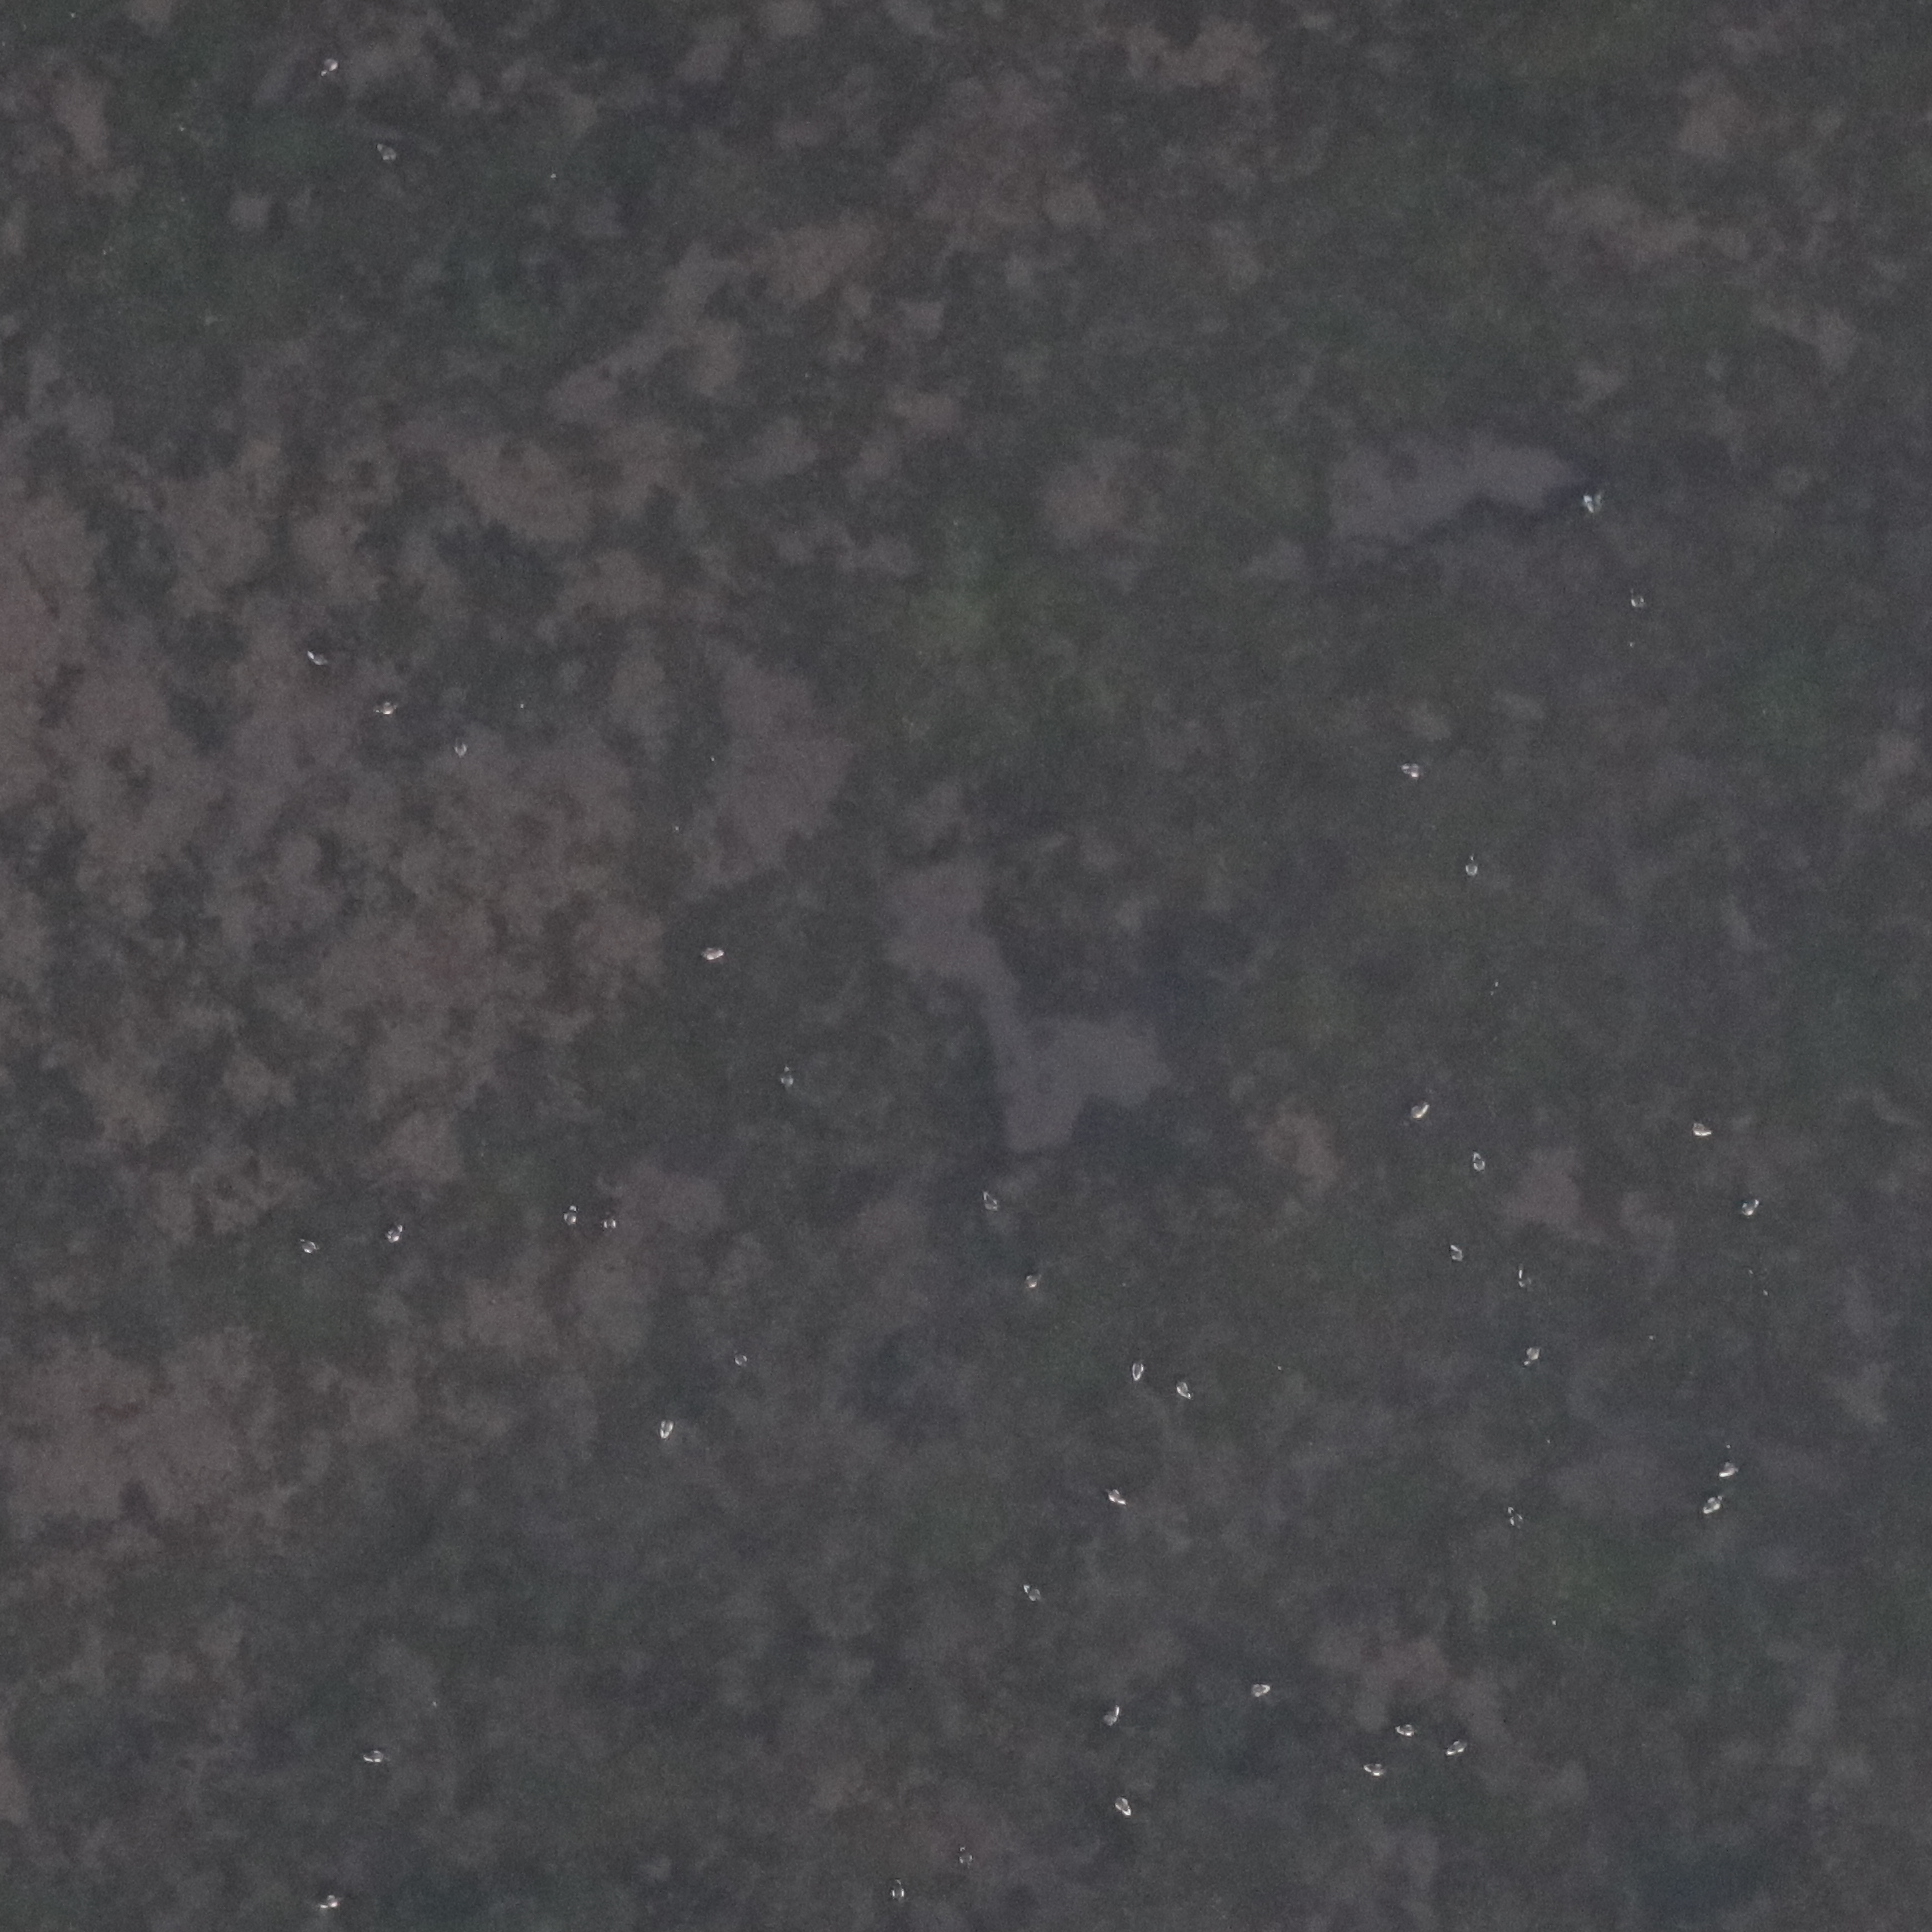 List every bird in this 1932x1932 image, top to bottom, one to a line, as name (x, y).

brant (330, 65)
brant (390, 153)
brant (1587, 503)
brant (1635, 599)
brant (319, 658)
brant (387, 708)
brant (460, 745)
brant (1414, 770)
brant (1472, 867)
brant (709, 954)
brant (787, 1079)
brant (1419, 1110)
brant (1700, 1128)
brant (1478, 1164)
brant (990, 1204)
brant (1749, 1207)
brant (570, 1218)
brant (609, 1223)
brant (395, 1233)
brant (309, 1246)
brant (1455, 1252)
brant (1031, 1280)
brant (1525, 1282)
brant (1532, 1354)
brant (740, 1360)
brant (1137, 1370)
brant (1183, 1389)
brant (667, 1427)
brant (1726, 1469)
brant (1115, 1496)
brant (1713, 1504)
brant (1517, 1518)
brant (1033, 1593)
brant (1260, 1688)
brant (1111, 1716)
brant (1407, 1730)
brant (1456, 1746)
brant (376, 1756)
brant (1375, 1769)
brant (1122, 1805)
brant (965, 1857)
brant (897, 1891)
brant (329, 1901)